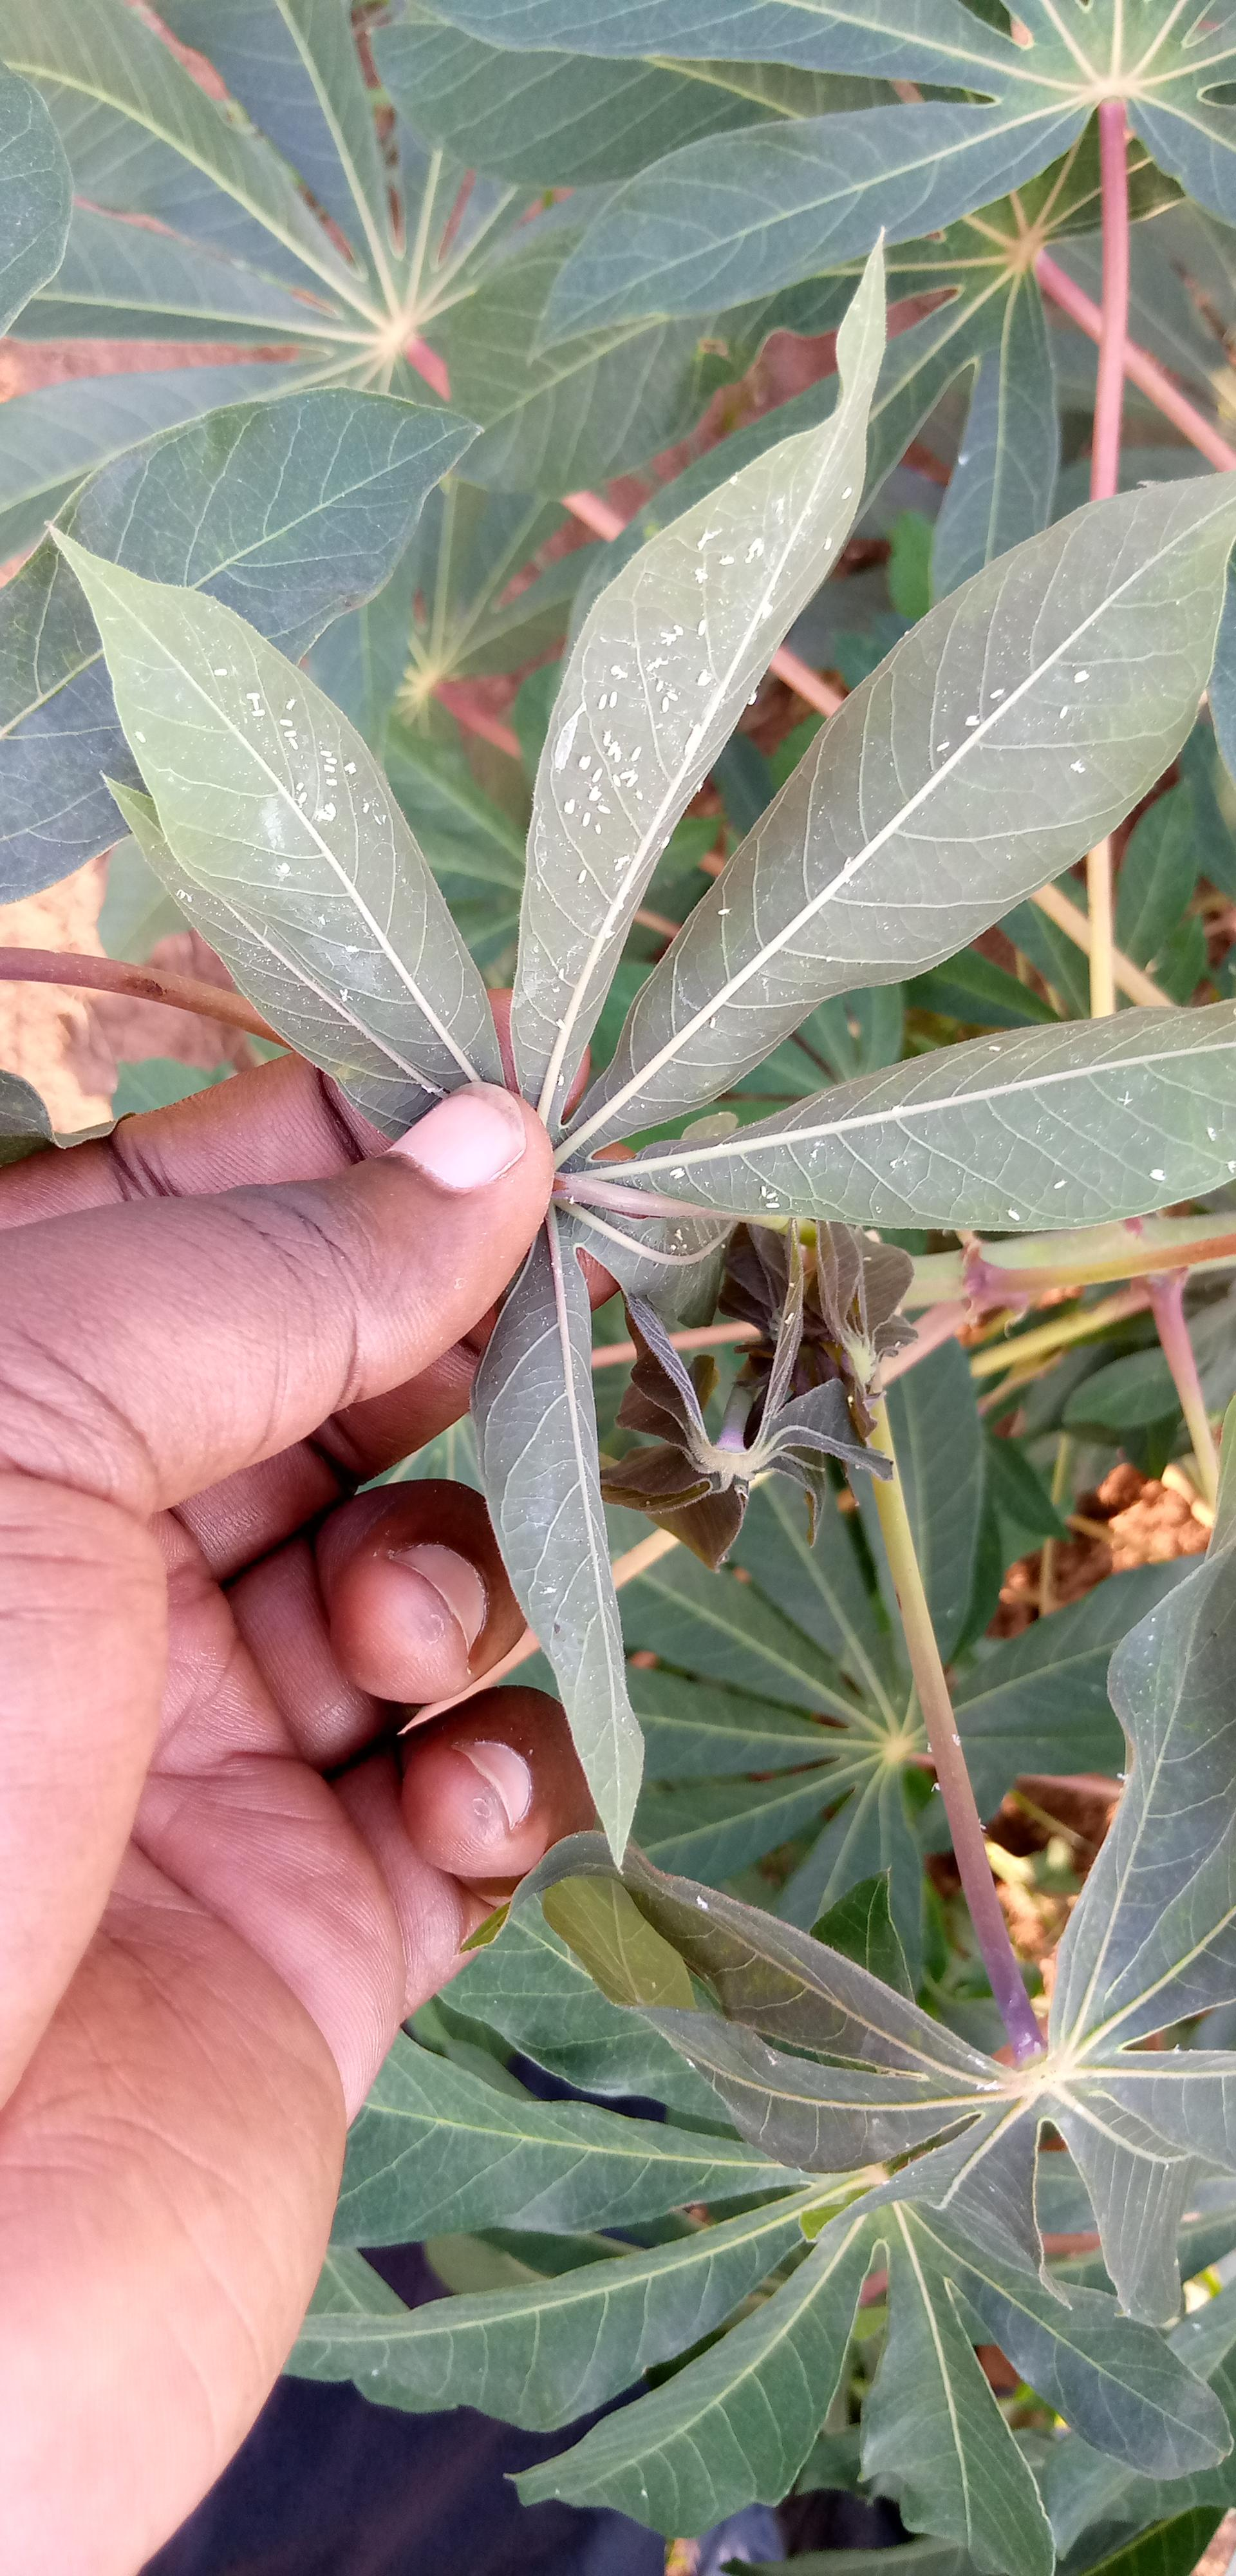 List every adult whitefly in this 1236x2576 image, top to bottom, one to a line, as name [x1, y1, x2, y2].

whitefly [956, 453, 970, 466]
whitefly [727, 473, 740, 486]
whitefly [839, 486, 852, 502]
whitefly [801, 504, 814, 516]
whitefly [696, 529, 715, 552]
whitefly [821, 535, 834, 553]
whitefly [750, 537, 763, 549]
whitefly [758, 542, 765, 557]
whitefly [743, 549, 756, 565]
whitefly [717, 555, 736, 567]
whitefly [693, 566, 710, 585]
whitefly [761, 602, 774, 623]
whitefly [697, 618, 708, 638]
whitefly [673, 623, 684, 637]
whitefly [659, 630, 677, 647]
whitefly [608, 664, 630, 682]
whitefly [212, 667, 229, 678]
whitefly [1074, 670, 1087, 677]
whitefly [1075, 673, 1090, 685]
whitefly [654, 677, 664, 693]
whitefly [988, 685, 1005, 701]
whitefly [609, 690, 619, 709]
whitefly [747, 690, 758, 707]
whitefly [665, 691, 680, 703]
whitefly [597, 692, 608, 711]
whitefly [243, 692, 261, 699]
whitefly [660, 696, 669, 714]
whitefly [283, 697, 297, 711]
whitefly [251, 698, 259, 710]
whitefly [1058, 705, 1069, 721]
whitefly [250, 709, 267, 717]
whitefly [964, 714, 977, 721]
whitefly [278, 718, 294, 727]
whitefly [964, 720, 981, 727]
whitefly [133, 730, 146, 744]
whitefly [282, 730, 298, 738]
whitefly [602, 730, 613, 746]
whitefly [287, 737, 301, 752]
whitefly [607, 741, 619, 757]
whitefly [933, 741, 951, 753]
whitefly [615, 746, 622, 764]
whitefly [630, 746, 643, 762]
whitefly [319, 749, 332, 757]
whitefly [582, 755, 592, 770]
whitefly [579, 755, 586, 768]
whitefly [1067, 757, 1087, 775]
whitefly [324, 757, 337, 765]
whitefly [323, 763, 337, 774]
whitefly [591, 767, 603, 785]
whitefly [620, 770, 635, 781]
whitefly [612, 773, 622, 789]
whitefly [625, 773, 639, 788]
whitefly [324, 778, 339, 788]
whitefly [295, 781, 304, 791]
whitefly [635, 789, 644, 802]
whitefly [298, 791, 308, 805]
whitefly [569, 798, 576, 815]
whitefly [563, 800, 569, 815]
whitefly [361, 800, 370, 815]
whitefly [324, 801, 336, 817]
whitefly [594, 802, 612, 815]
whitefly [313, 808, 333, 822]
whitefly [581, 810, 592, 828]
whitefly [593, 821, 603, 837]
whitefly [660, 835, 671, 851]
whitefly [617, 854, 632, 864]
whitefly [277, 860, 292, 875]
whitefly [614, 862, 624, 873]
whitefly [576, 867, 588, 885]
whitefly [175, 889, 193, 904]
whitefly [716, 907, 732, 916]
whitefly [317, 913, 327, 926]
whitefly [605, 929, 617, 942]
whitefly [344, 943, 361, 956]
whitefly [556, 967, 568, 985]
whitefly [337, 987, 356, 1003]
whitefly [707, 1014, 718, 1029]
whitefly [555, 1016, 568, 1034]
whitefly [986, 1044, 1002, 1054]
whitefly [555, 1070, 568, 1088]
whitefly [420, 1084, 445, 1095]
whitefly [1115, 1089, 1133, 1107]
whitefly [1204, 1124, 1218, 1143]
whitefly [809, 1148, 818, 1159]
whitefly [888, 1157, 898, 1170]
whitefly [1226, 1159, 1236, 1174]
whitefly [669, 1167, 682, 1178]
whitefly [1150, 1168, 1164, 1175]
whitefly [674, 1171, 685, 1181]
whitefly [1148, 1173, 1165, 1182]
whitefly [1053, 1178, 1067, 1191]
whitefly [760, 1184, 767, 1198]
whitefly [767, 1191, 778, 1200]
whitefly [567, 1195, 576, 1206]
whitefly [764, 1201, 781, 1210]
whitefly [1006, 1207, 1021, 1222]
whitefly [673, 1227, 685, 1241]
whitefly [669, 1242, 678, 1253]
whitefly [682, 1243, 688, 1250]
whitefly [861, 1255, 872, 1263]
whitefly [787, 1281, 796, 1293]
whitefly [784, 1311, 794, 1325]
whitefly [893, 1340, 901, 1349]
whitefly [847, 1395, 854, 1405]
whitefly [951, 1731, 964, 1748]
whitefly [925, 1741, 936, 1756]
whitefly [930, 1781, 942, 1794]
whitefly [695, 1894, 711, 1911]